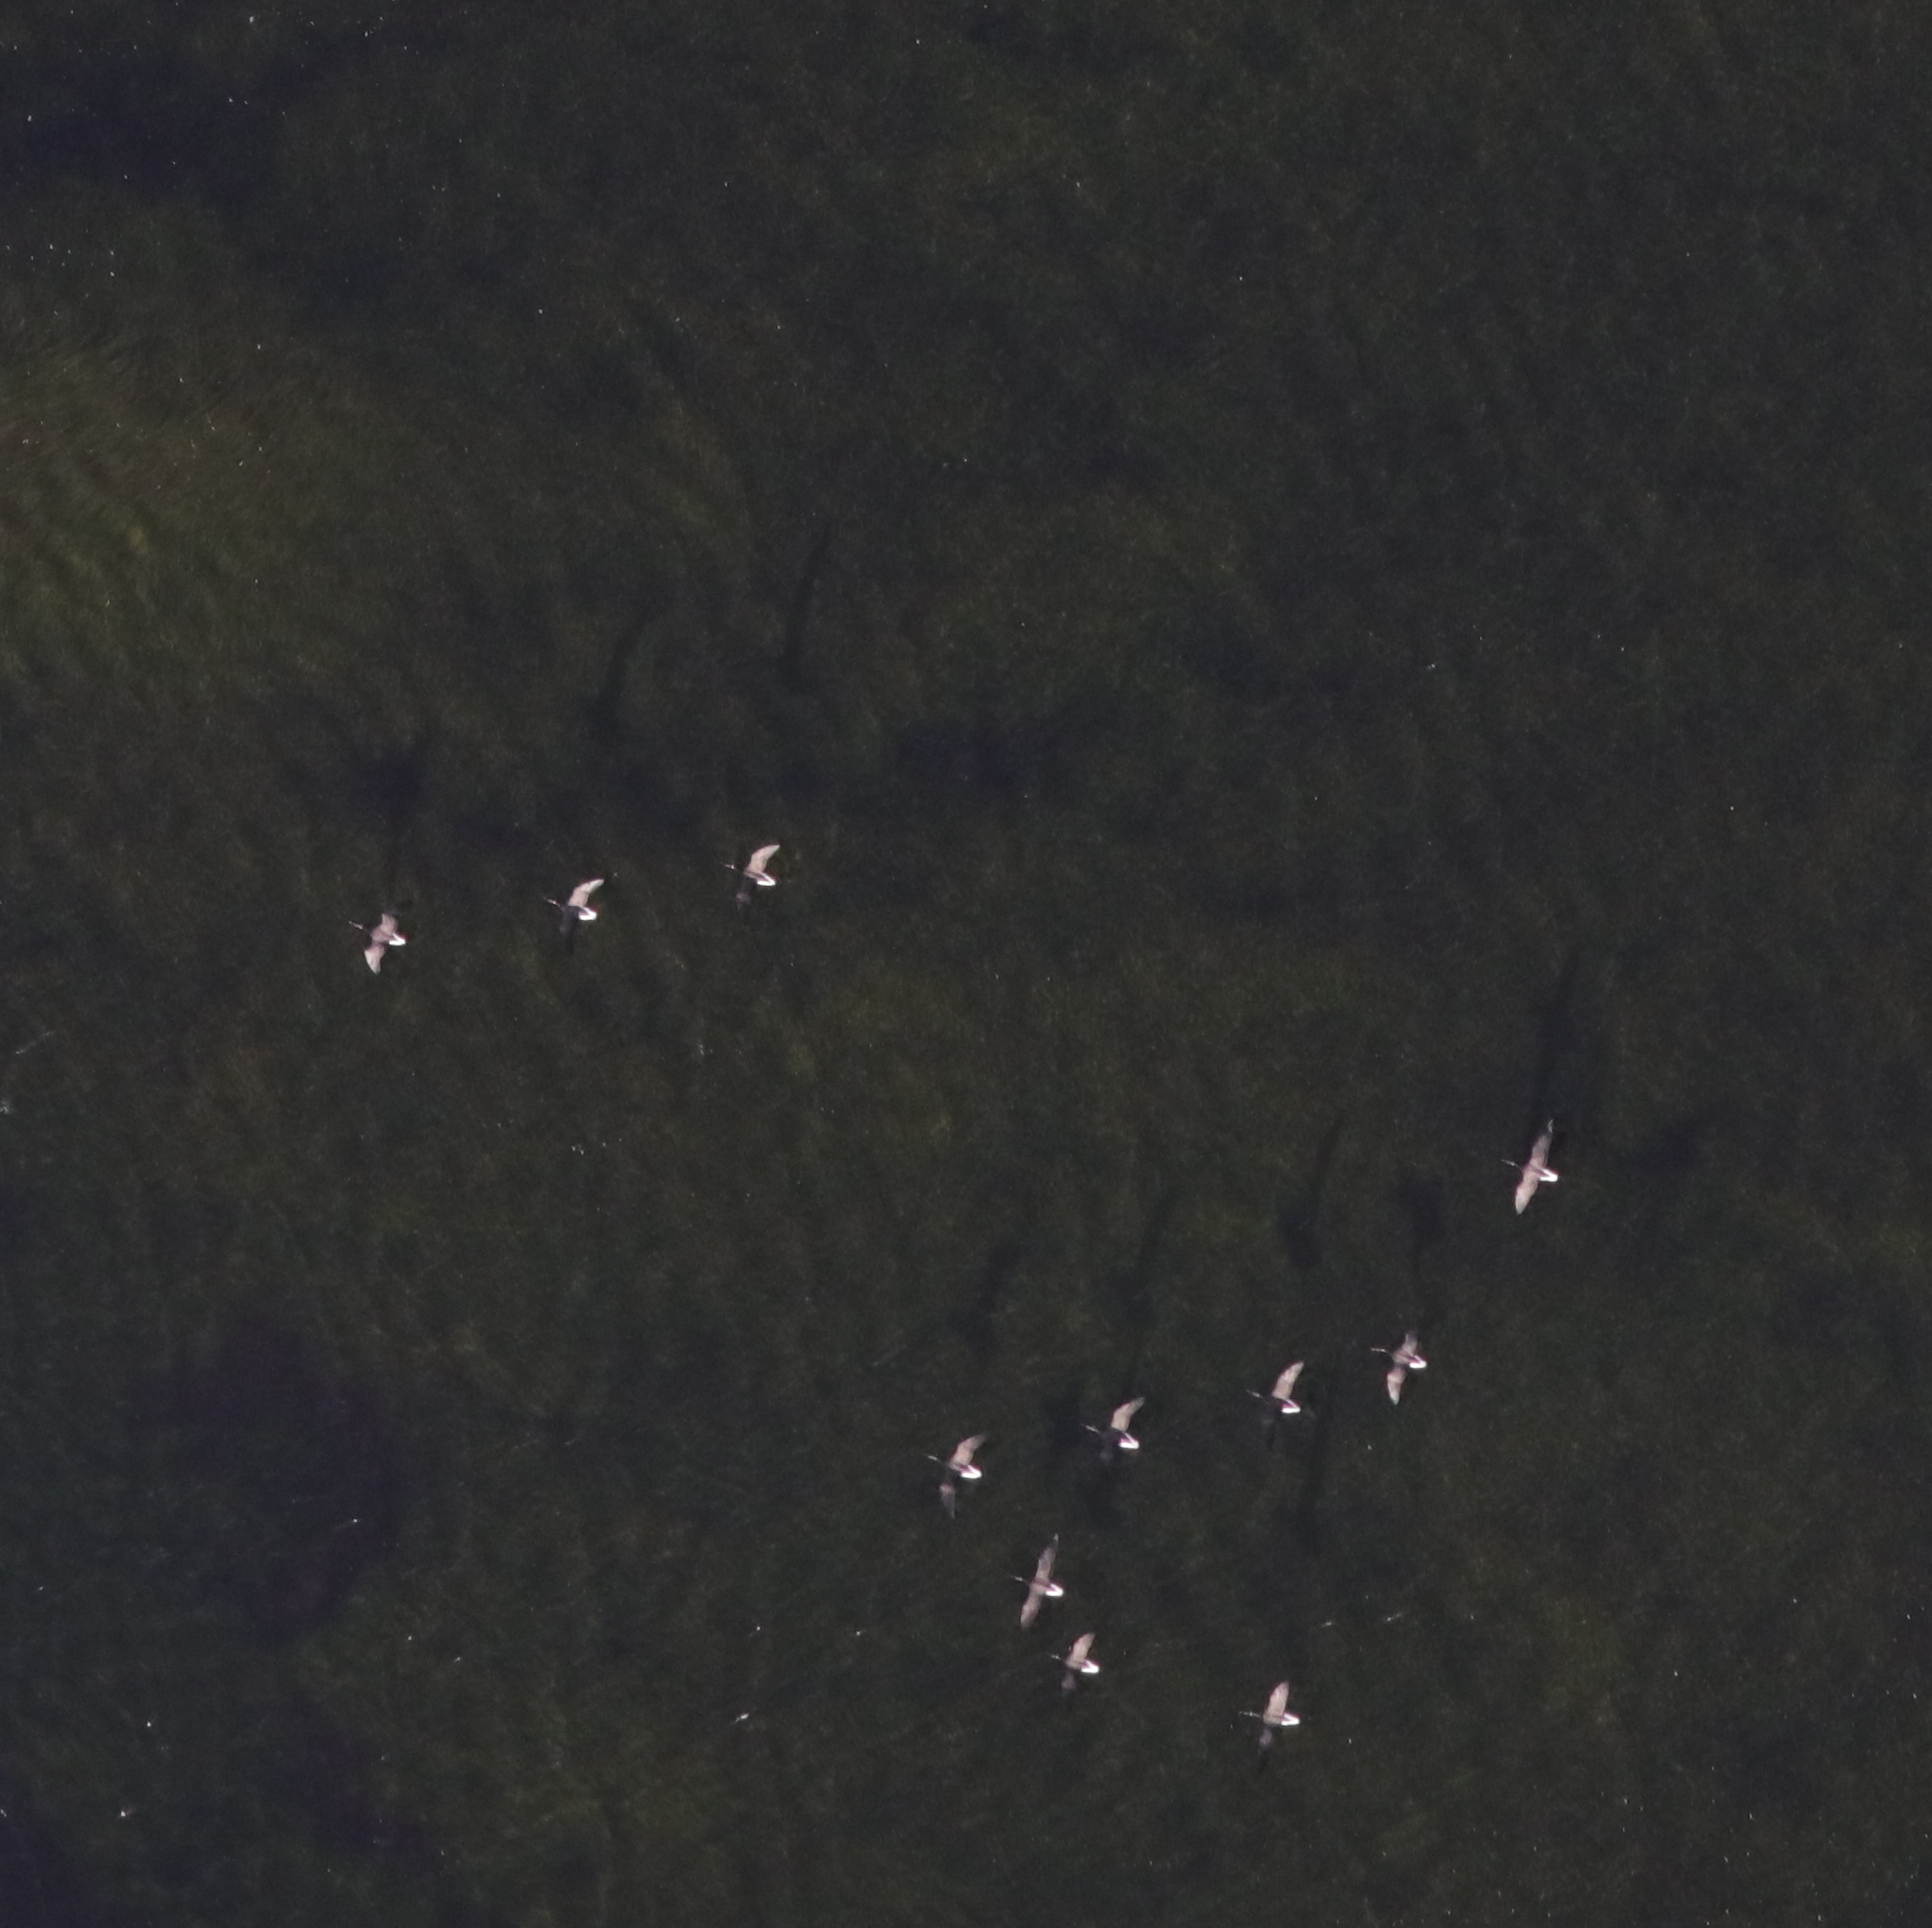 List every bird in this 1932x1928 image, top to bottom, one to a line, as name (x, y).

brant (758, 866)
brant (570, 907)
brant (384, 936)
brant (1539, 1167)
brant (1403, 1359)
brant (1284, 1390)
brant (1121, 1423)
brant (962, 1458)
brant (1045, 1577)
brant (1079, 1657)
brant (1276, 1718)